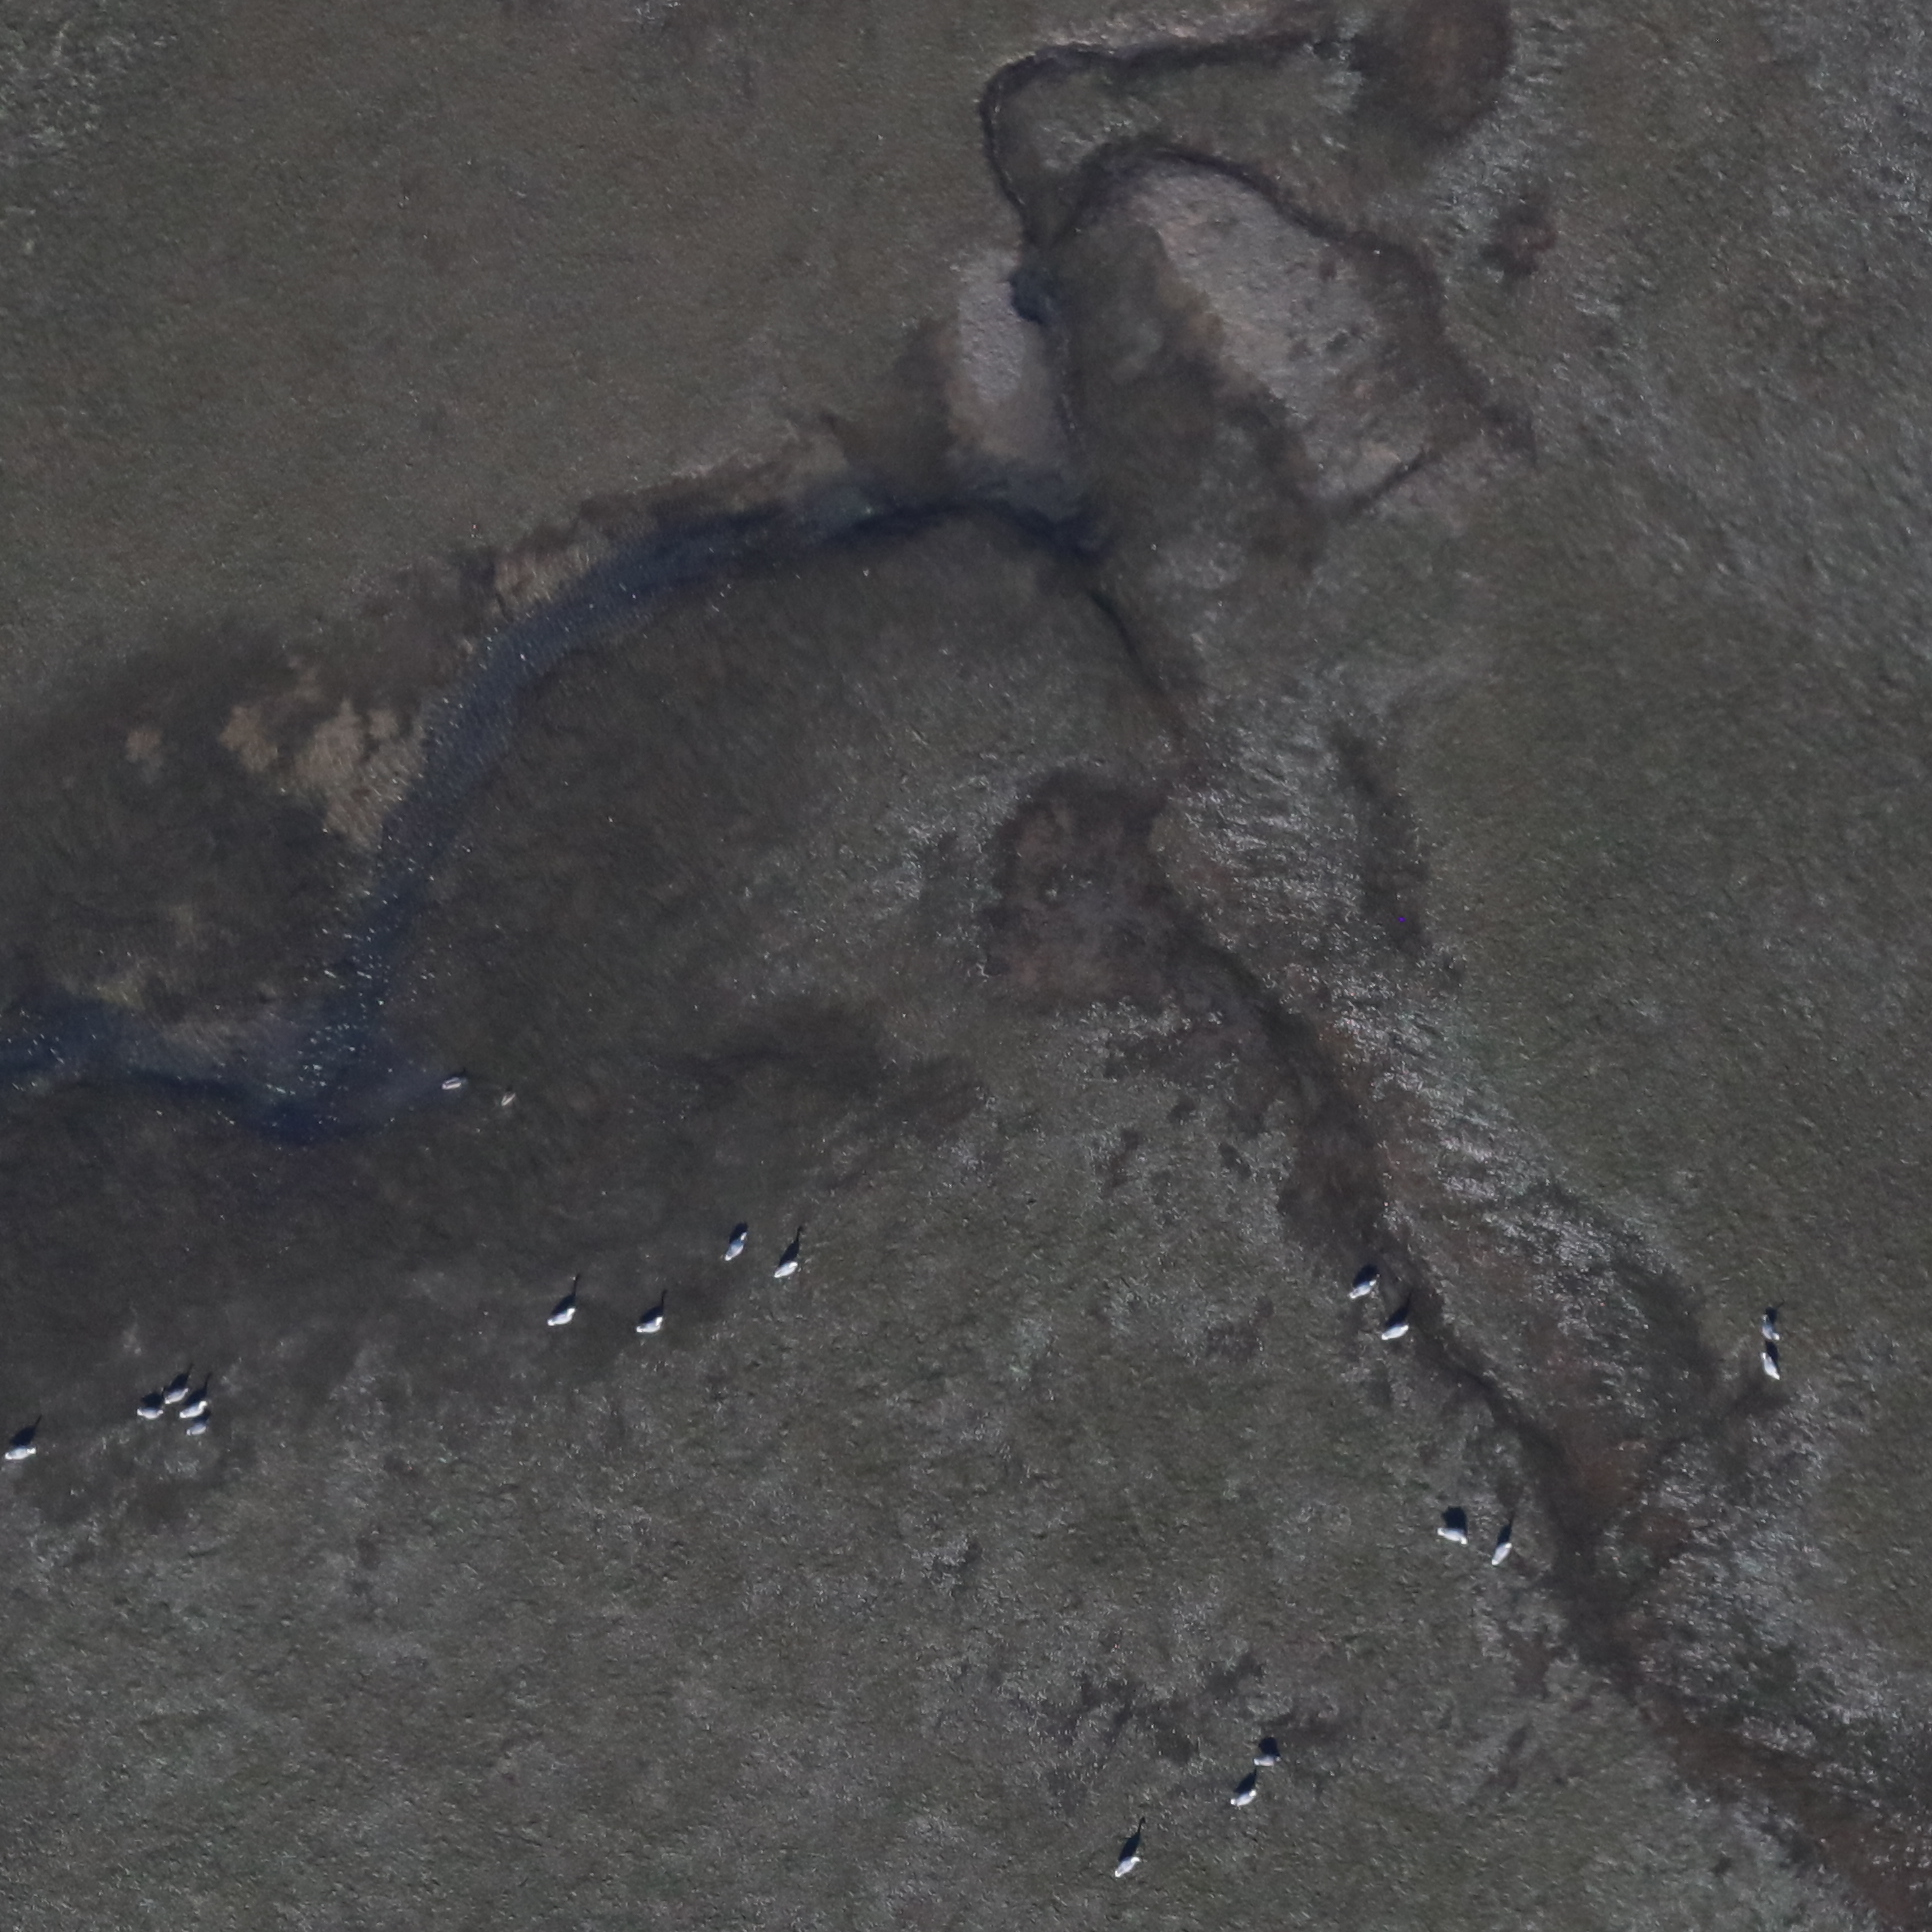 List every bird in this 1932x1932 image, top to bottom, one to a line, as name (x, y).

other bird (454, 1083)
other bird (510, 1097)
emperor goose (737, 1250)
emperor goose (788, 1269)
emperor goose (1366, 1288)
emperor goose (563, 1318)
emperor goose (647, 1323)
emperor goose (1395, 1329)
emperor goose (1767, 1333)
emperor goose (1772, 1367)
emperor goose (180, 1391)
emperor goose (192, 1410)
emperor goose (148, 1414)
emperor goose (198, 1429)
emperor goose (15, 1452)
emperor goose (1458, 1534)
emperor goose (1500, 1555)
emperor goose (1268, 1759)
emperor goose (1245, 1801)
emperor goose (1130, 1864)